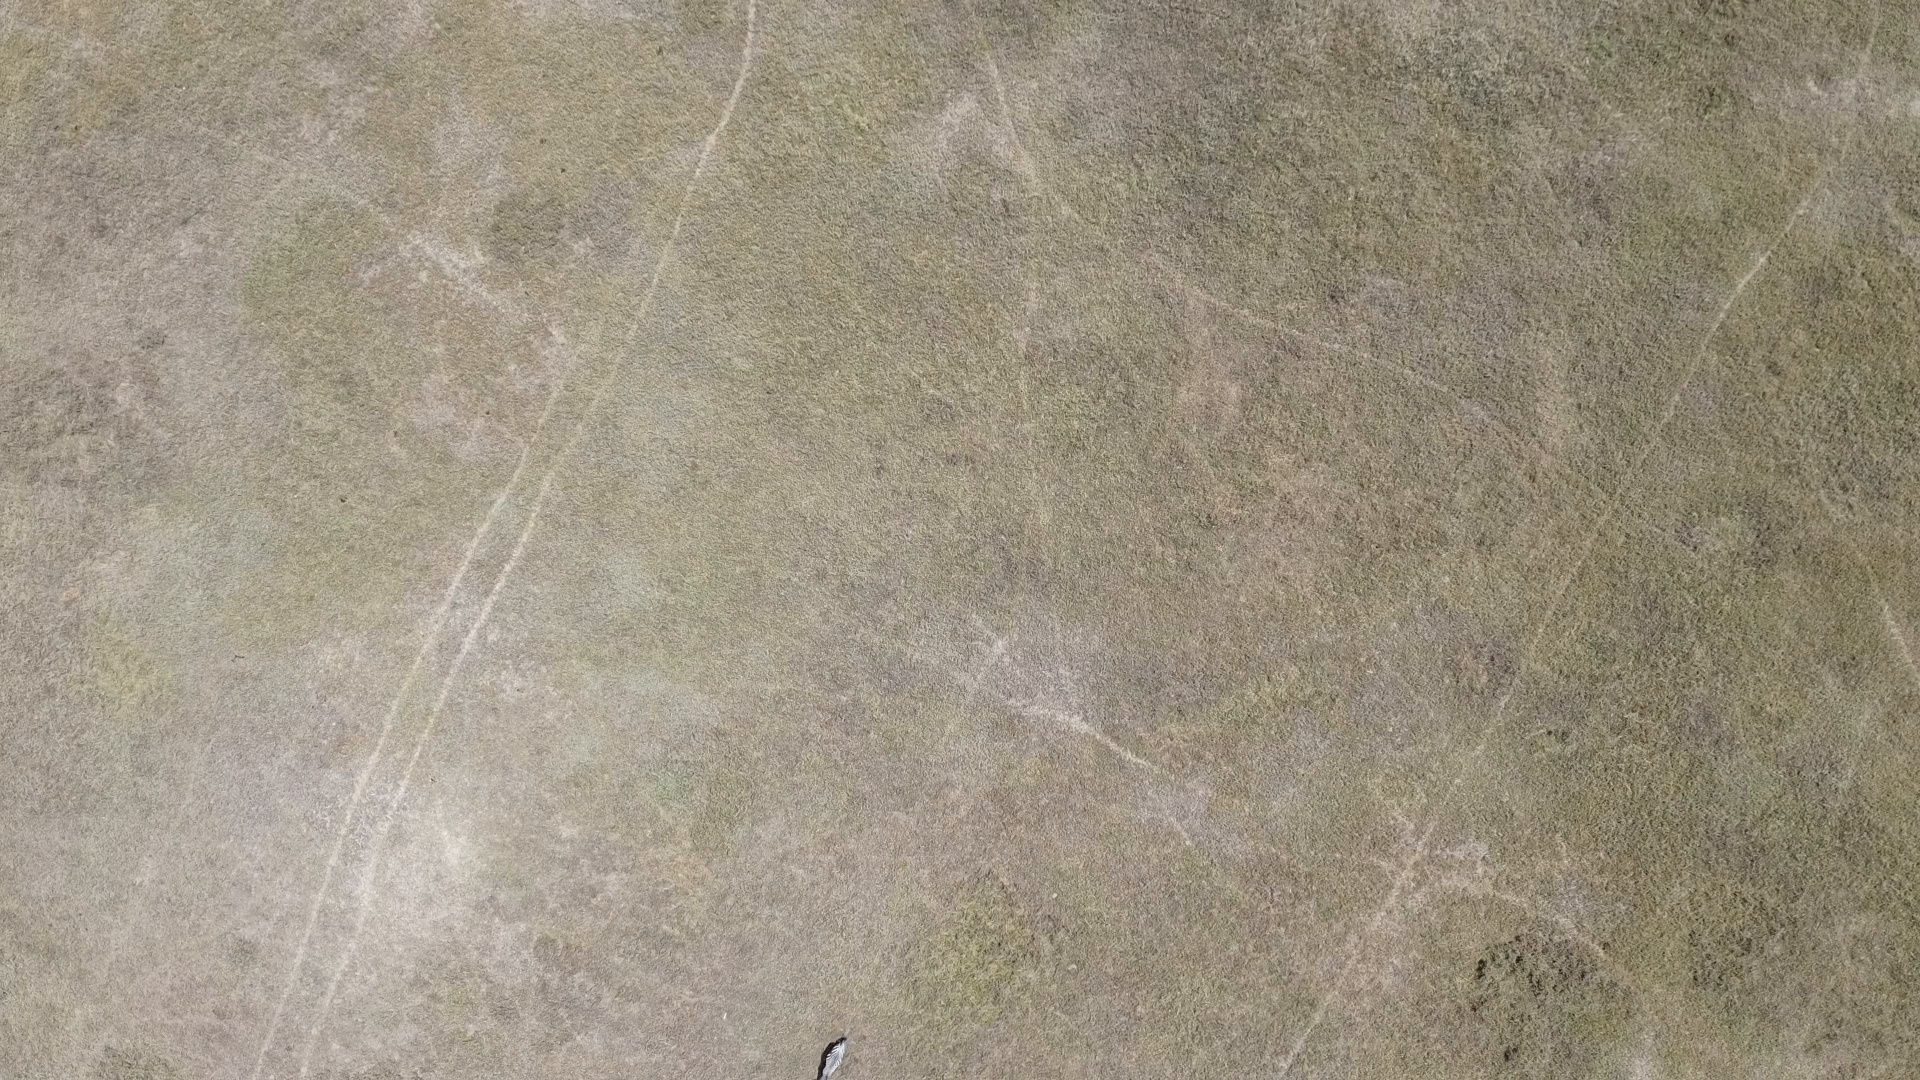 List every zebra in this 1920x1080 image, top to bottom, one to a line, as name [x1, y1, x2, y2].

zebra [817, 1042, 847, 1080]